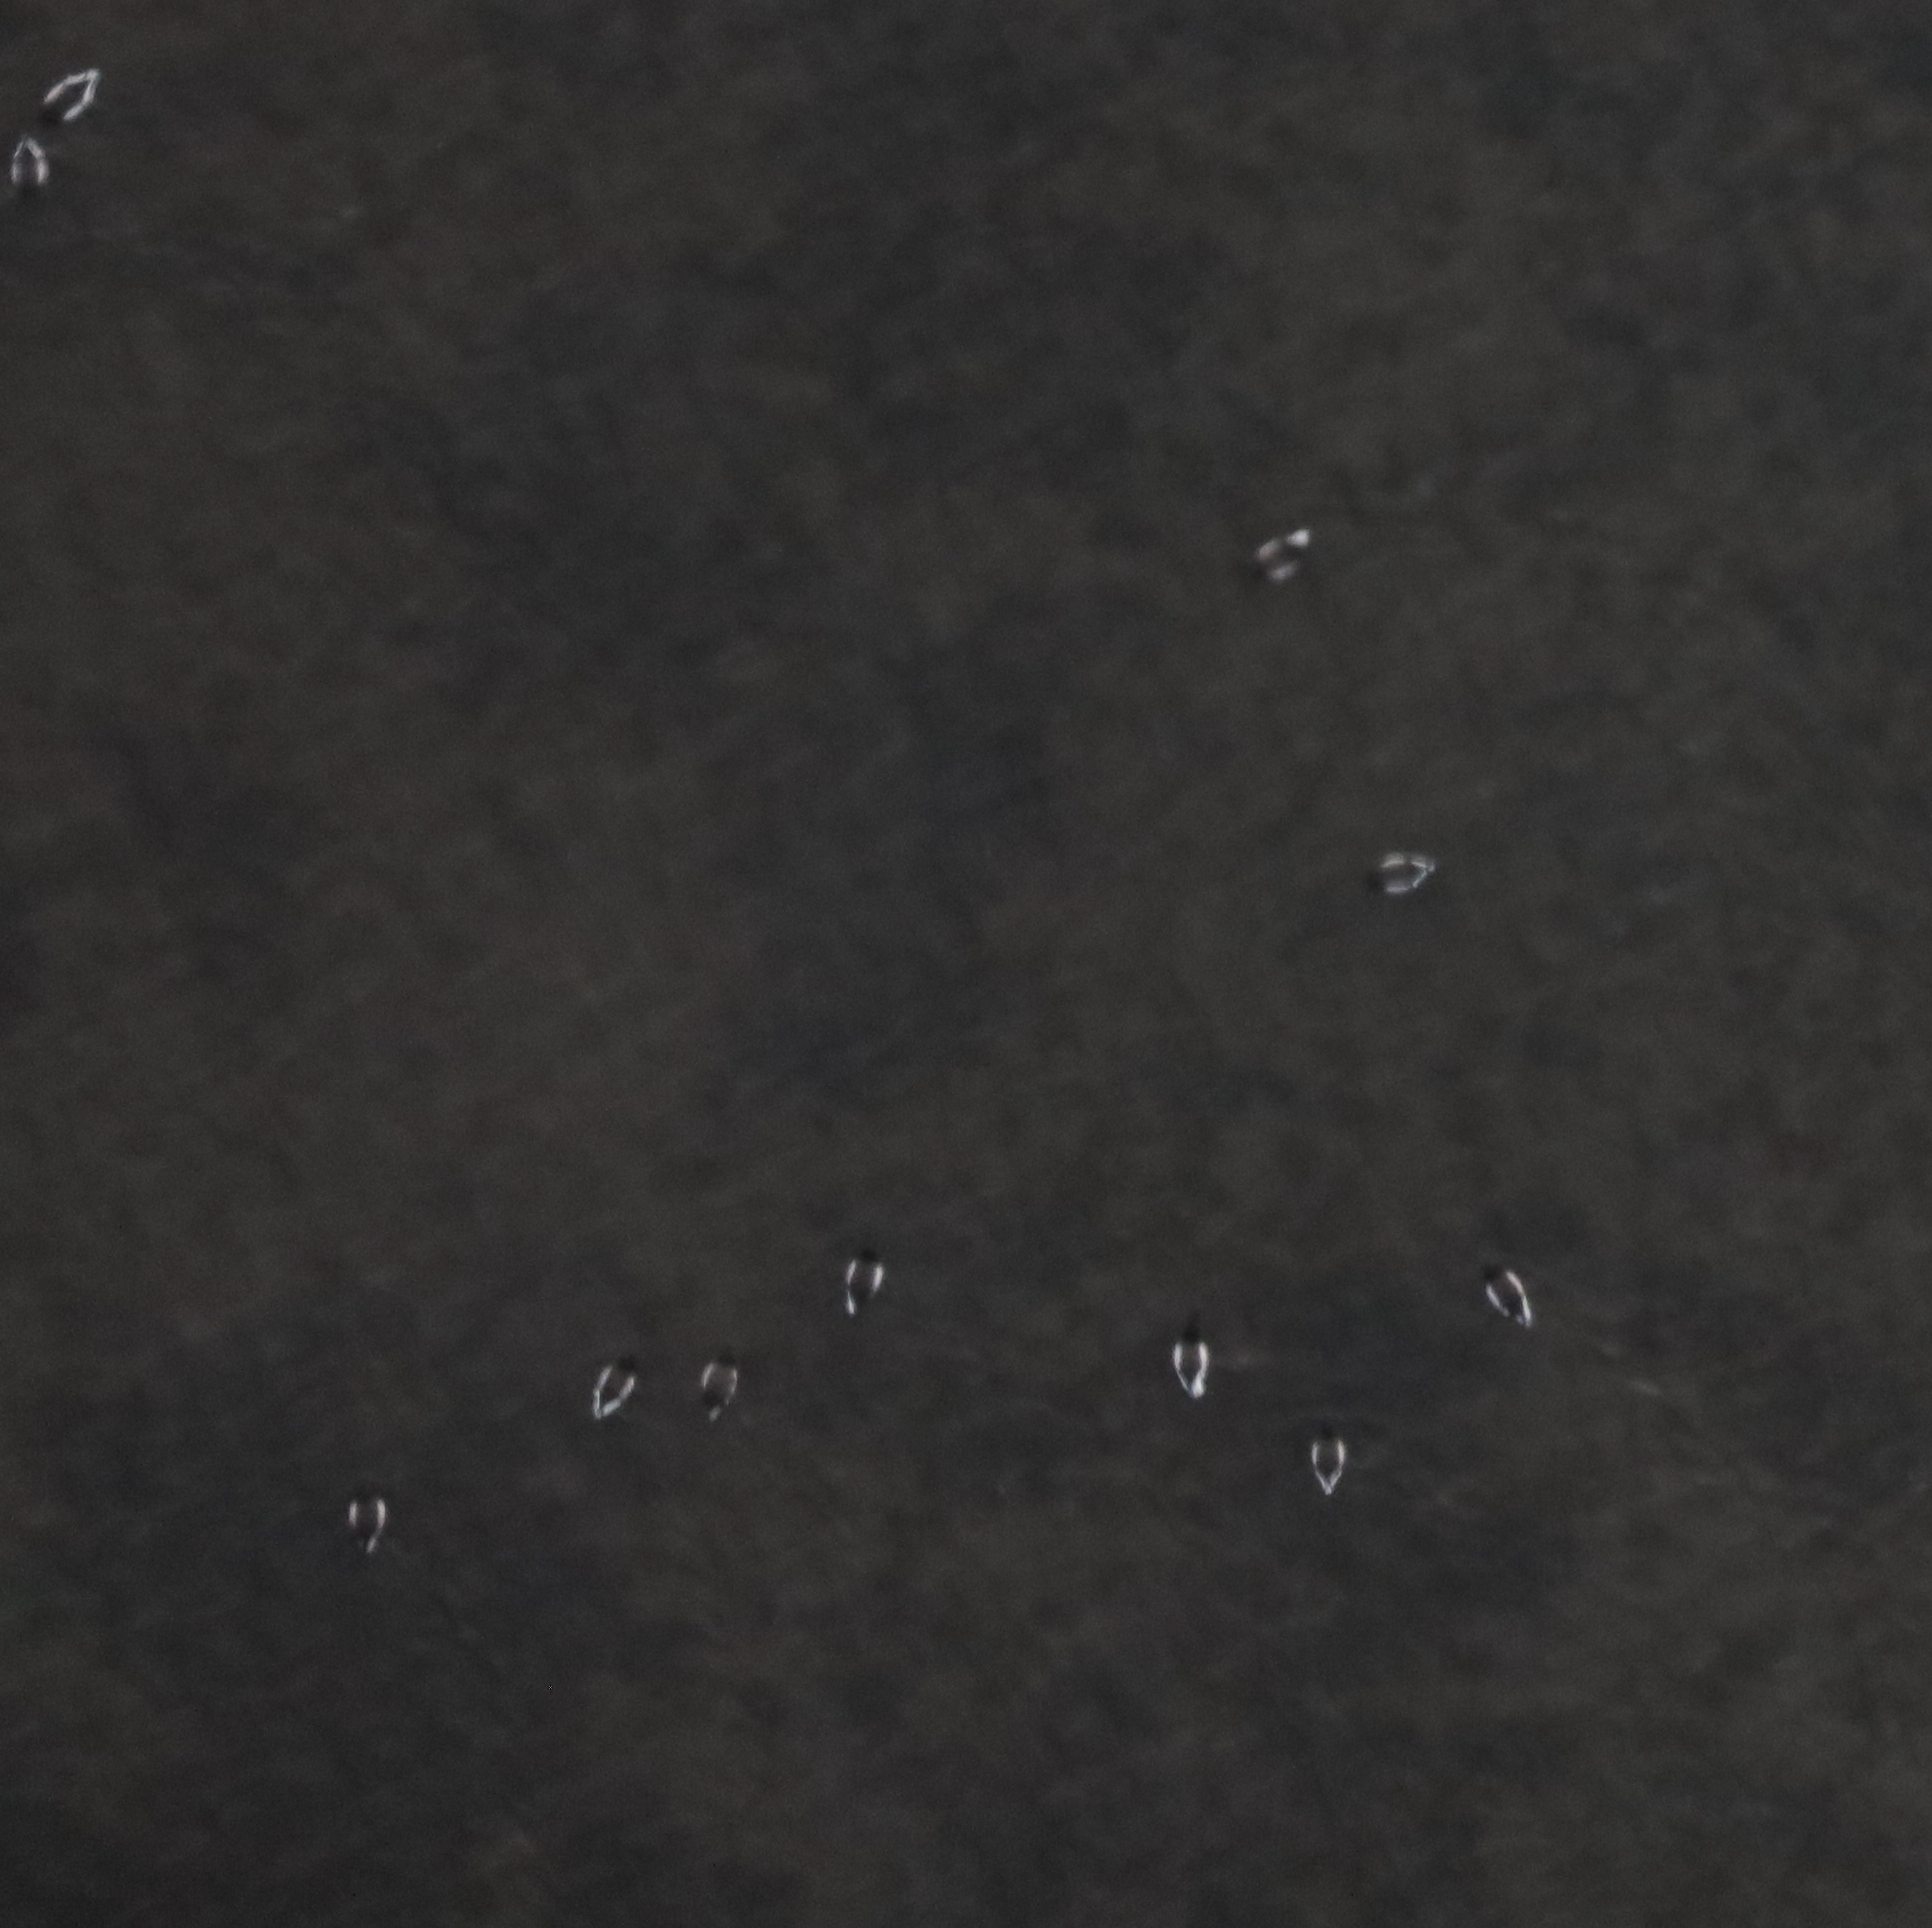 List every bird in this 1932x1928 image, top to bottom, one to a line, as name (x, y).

brant (67, 98)
brant (29, 171)
brant (1278, 559)
brant (1401, 876)
brant (863, 1282)
brant (1507, 1295)
brant (1193, 1364)
brant (721, 1385)
brant (616, 1387)
brant (1327, 1459)
brant (367, 1518)